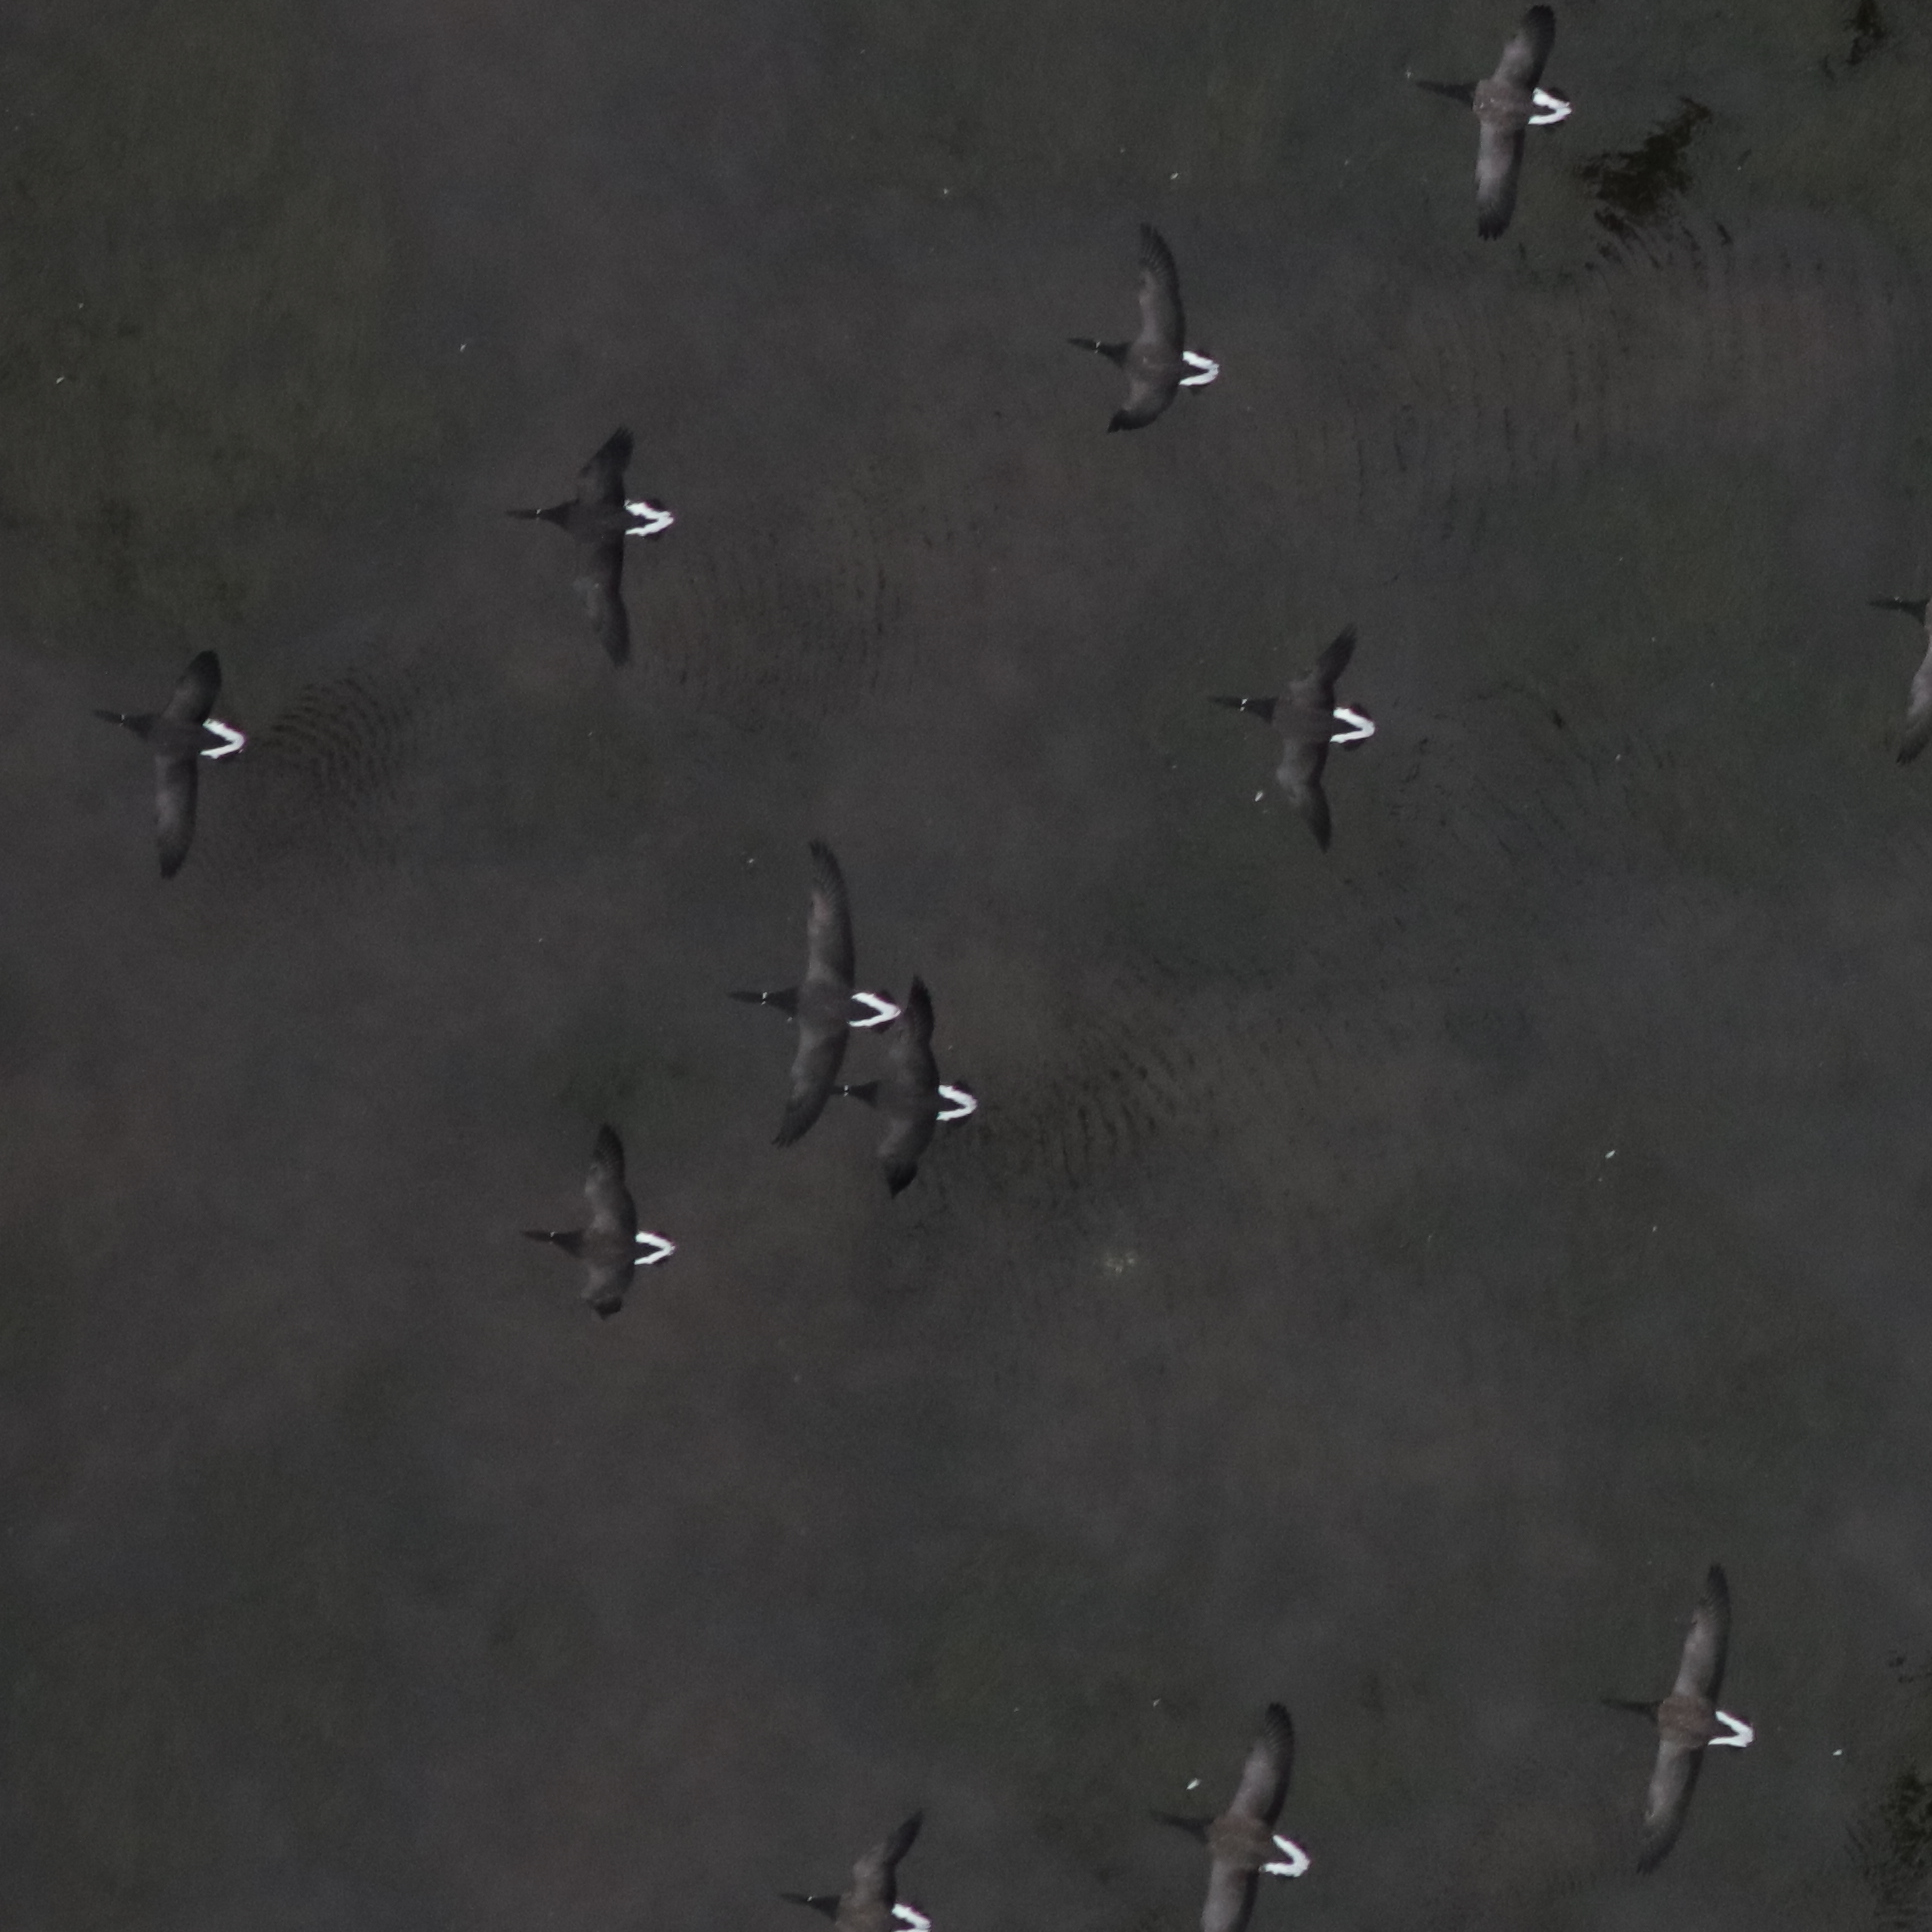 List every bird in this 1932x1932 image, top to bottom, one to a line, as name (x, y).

brant (1509, 108)
brant (1148, 354)
brant (592, 517)
brant (1317, 722)
brant (198, 752)
brant (833, 1004)
brant (934, 1089)
brant (619, 1260)
brant (1701, 1709)
brant (1252, 1846)
brant (876, 1906)